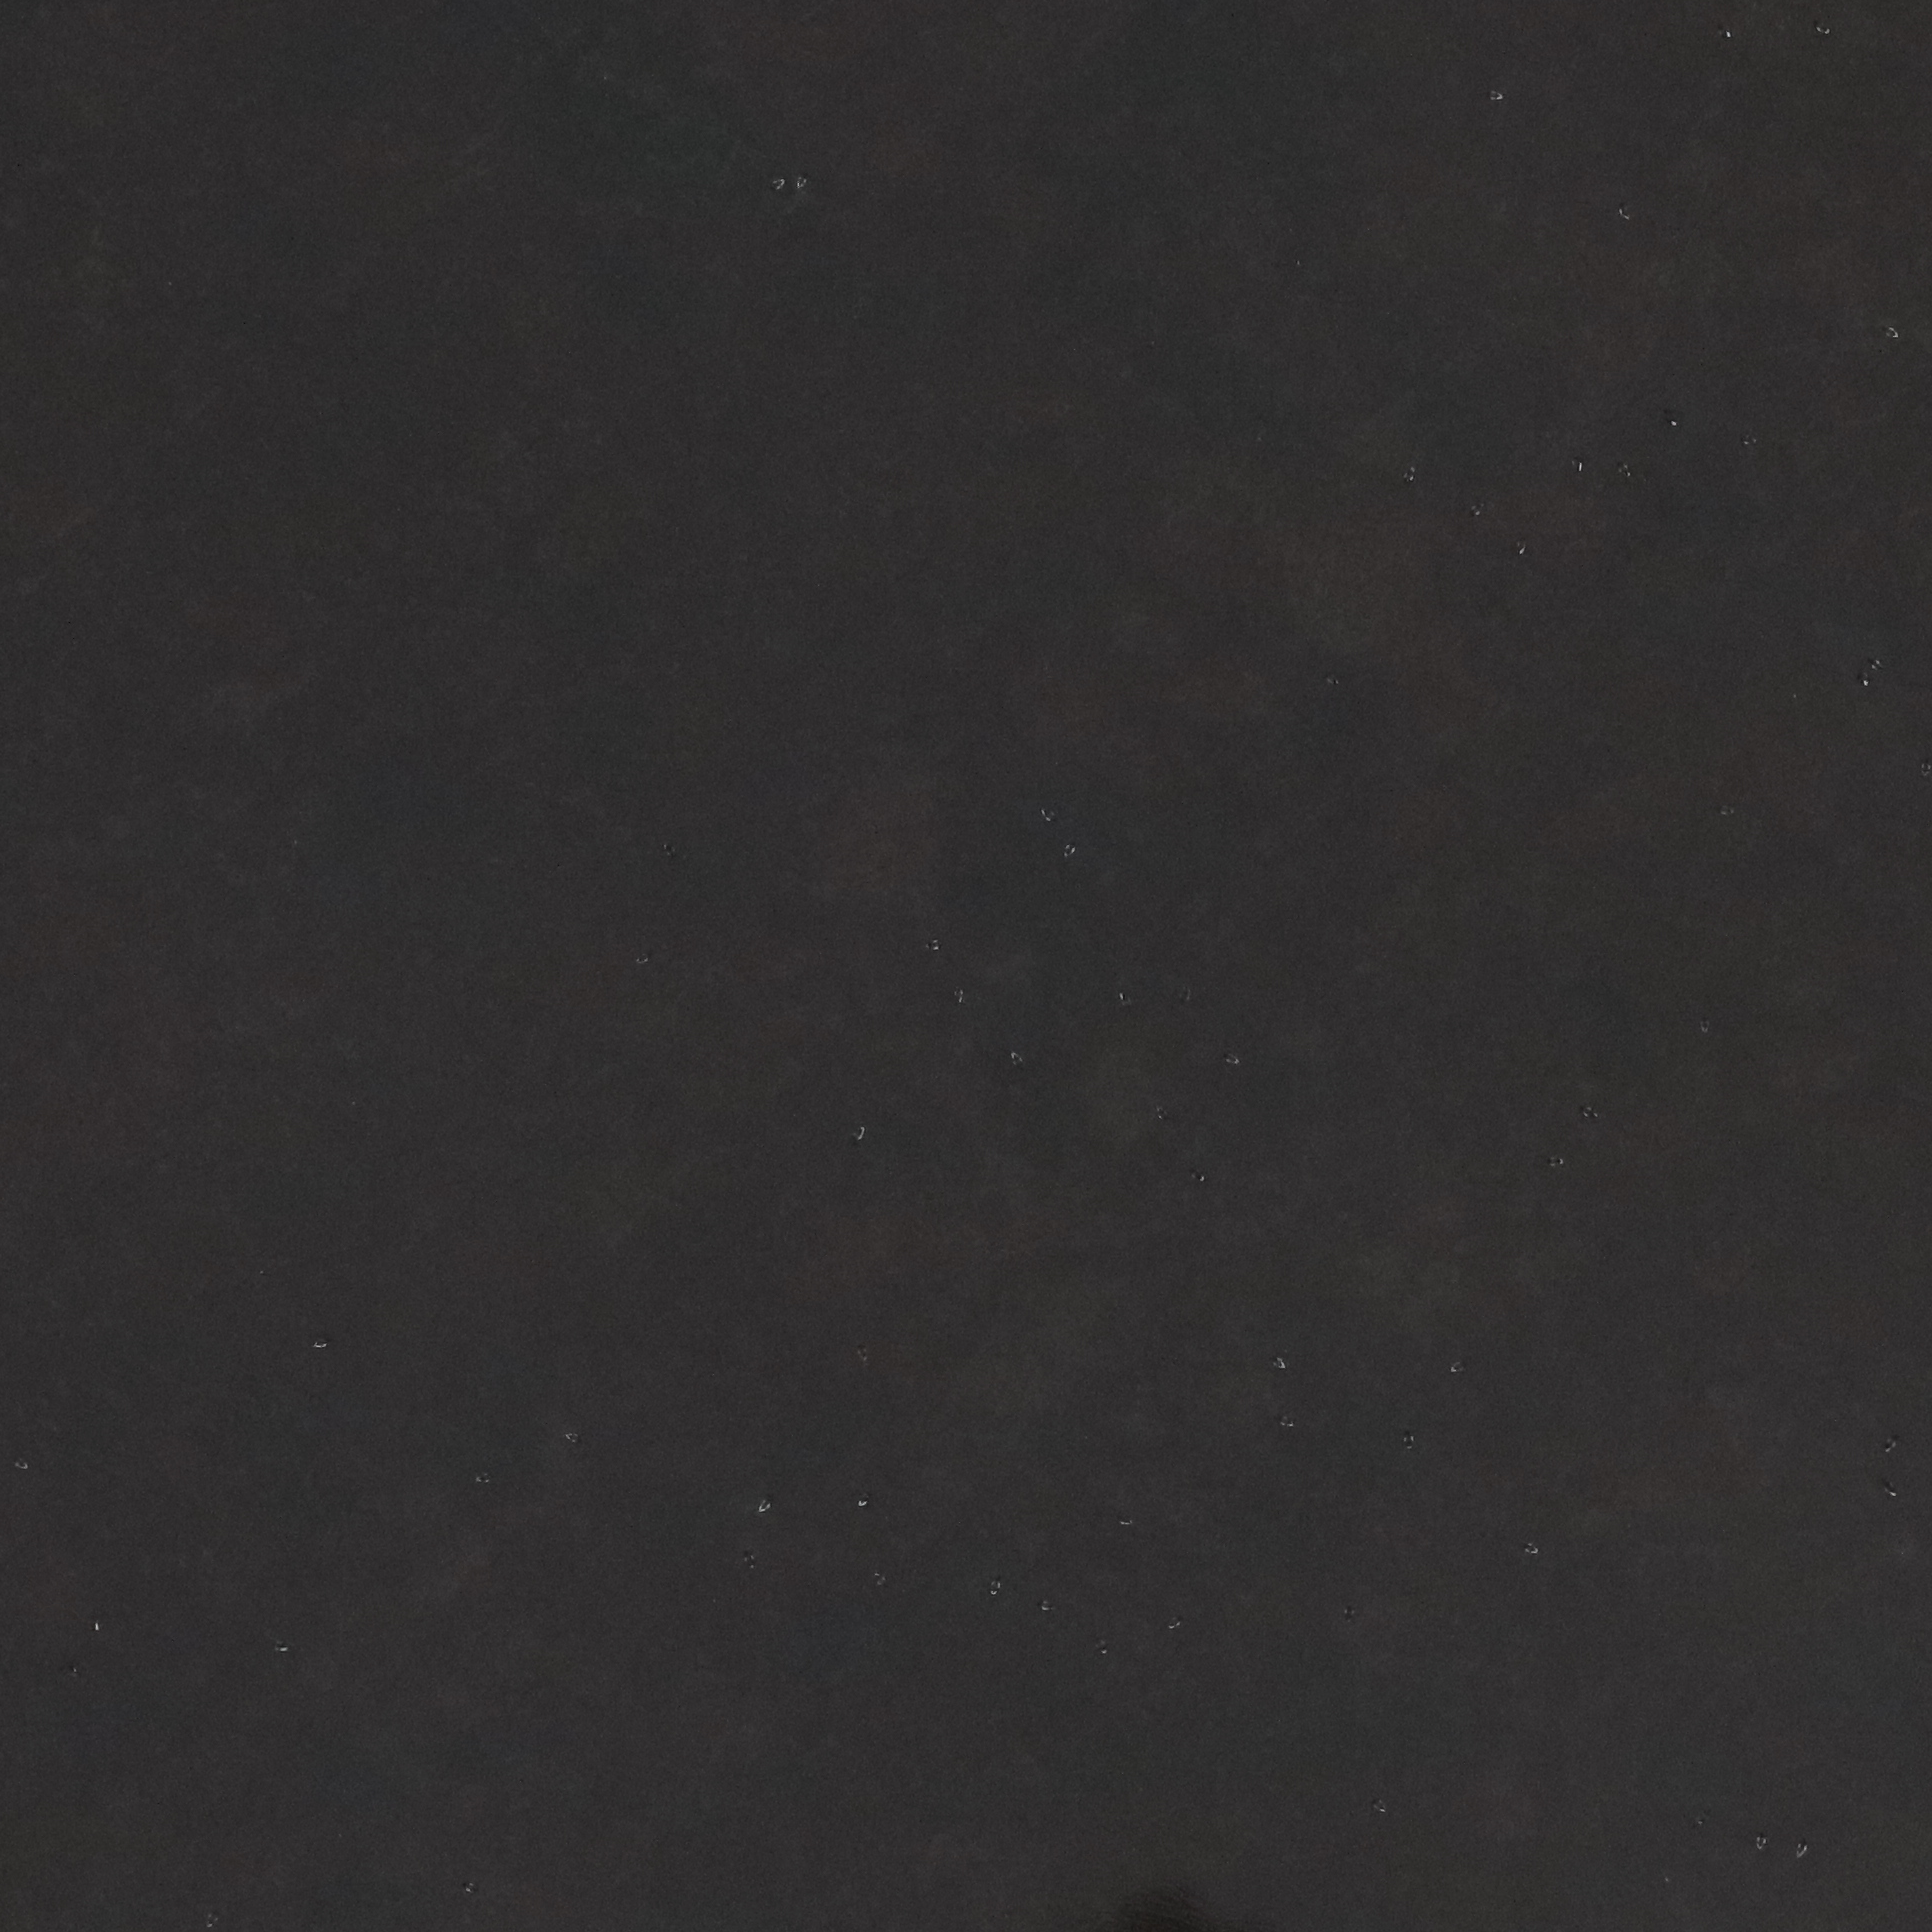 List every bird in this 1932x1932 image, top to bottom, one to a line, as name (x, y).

brant (1824, 23)
brant (1740, 35)
brant (1484, 85)
brant (808, 179)
brant (777, 182)
brant (1623, 212)
brant (1890, 341)
brant (1669, 422)
brant (1752, 439)
brant (1573, 469)
brant (1627, 476)
brant (1421, 478)
brant (1482, 505)
brant (1535, 549)
brant (1872, 660)
brant (1333, 676)
brant (1867, 682)
brant (1921, 769)
brant (1723, 807)
brant (1046, 809)
brant (676, 846)
brant (1066, 855)
brant (939, 945)
brant (643, 956)
brant (1200, 990)
brant (1128, 995)
brant (968, 996)
brant (1710, 1024)
brant (1012, 1068)
brant (1223, 1070)
brant (1160, 1108)
brant (1595, 1109)
brant (862, 1135)
brant (1555, 1167)
brant (1211, 1174)
brant (320, 1344)
brant (863, 1355)
brant (1278, 1364)
brant (1462, 1370)
brant (1292, 1411)
brant (572, 1433)
brant (1888, 1435)
brant (1408, 1440)
brant (24, 1467)
brant (487, 1477)
brant (1893, 1485)
brant (861, 1501)
brant (763, 1510)
brant (1132, 1522)
brant (1529, 1553)
brant (749, 1562)
brant (880, 1581)
brant (999, 1586)
brant (1052, 1601)
brant (1182, 1616)
brant (96, 1626)
brant (1351, 1629)
brant (285, 1640)
brant (1104, 1641)
brant (79, 1673)
brant (1378, 1812)
brant (1705, 1812)
brant (1765, 1840)
brant (1801, 1841)
brant (467, 1888)
brant (220, 1929)